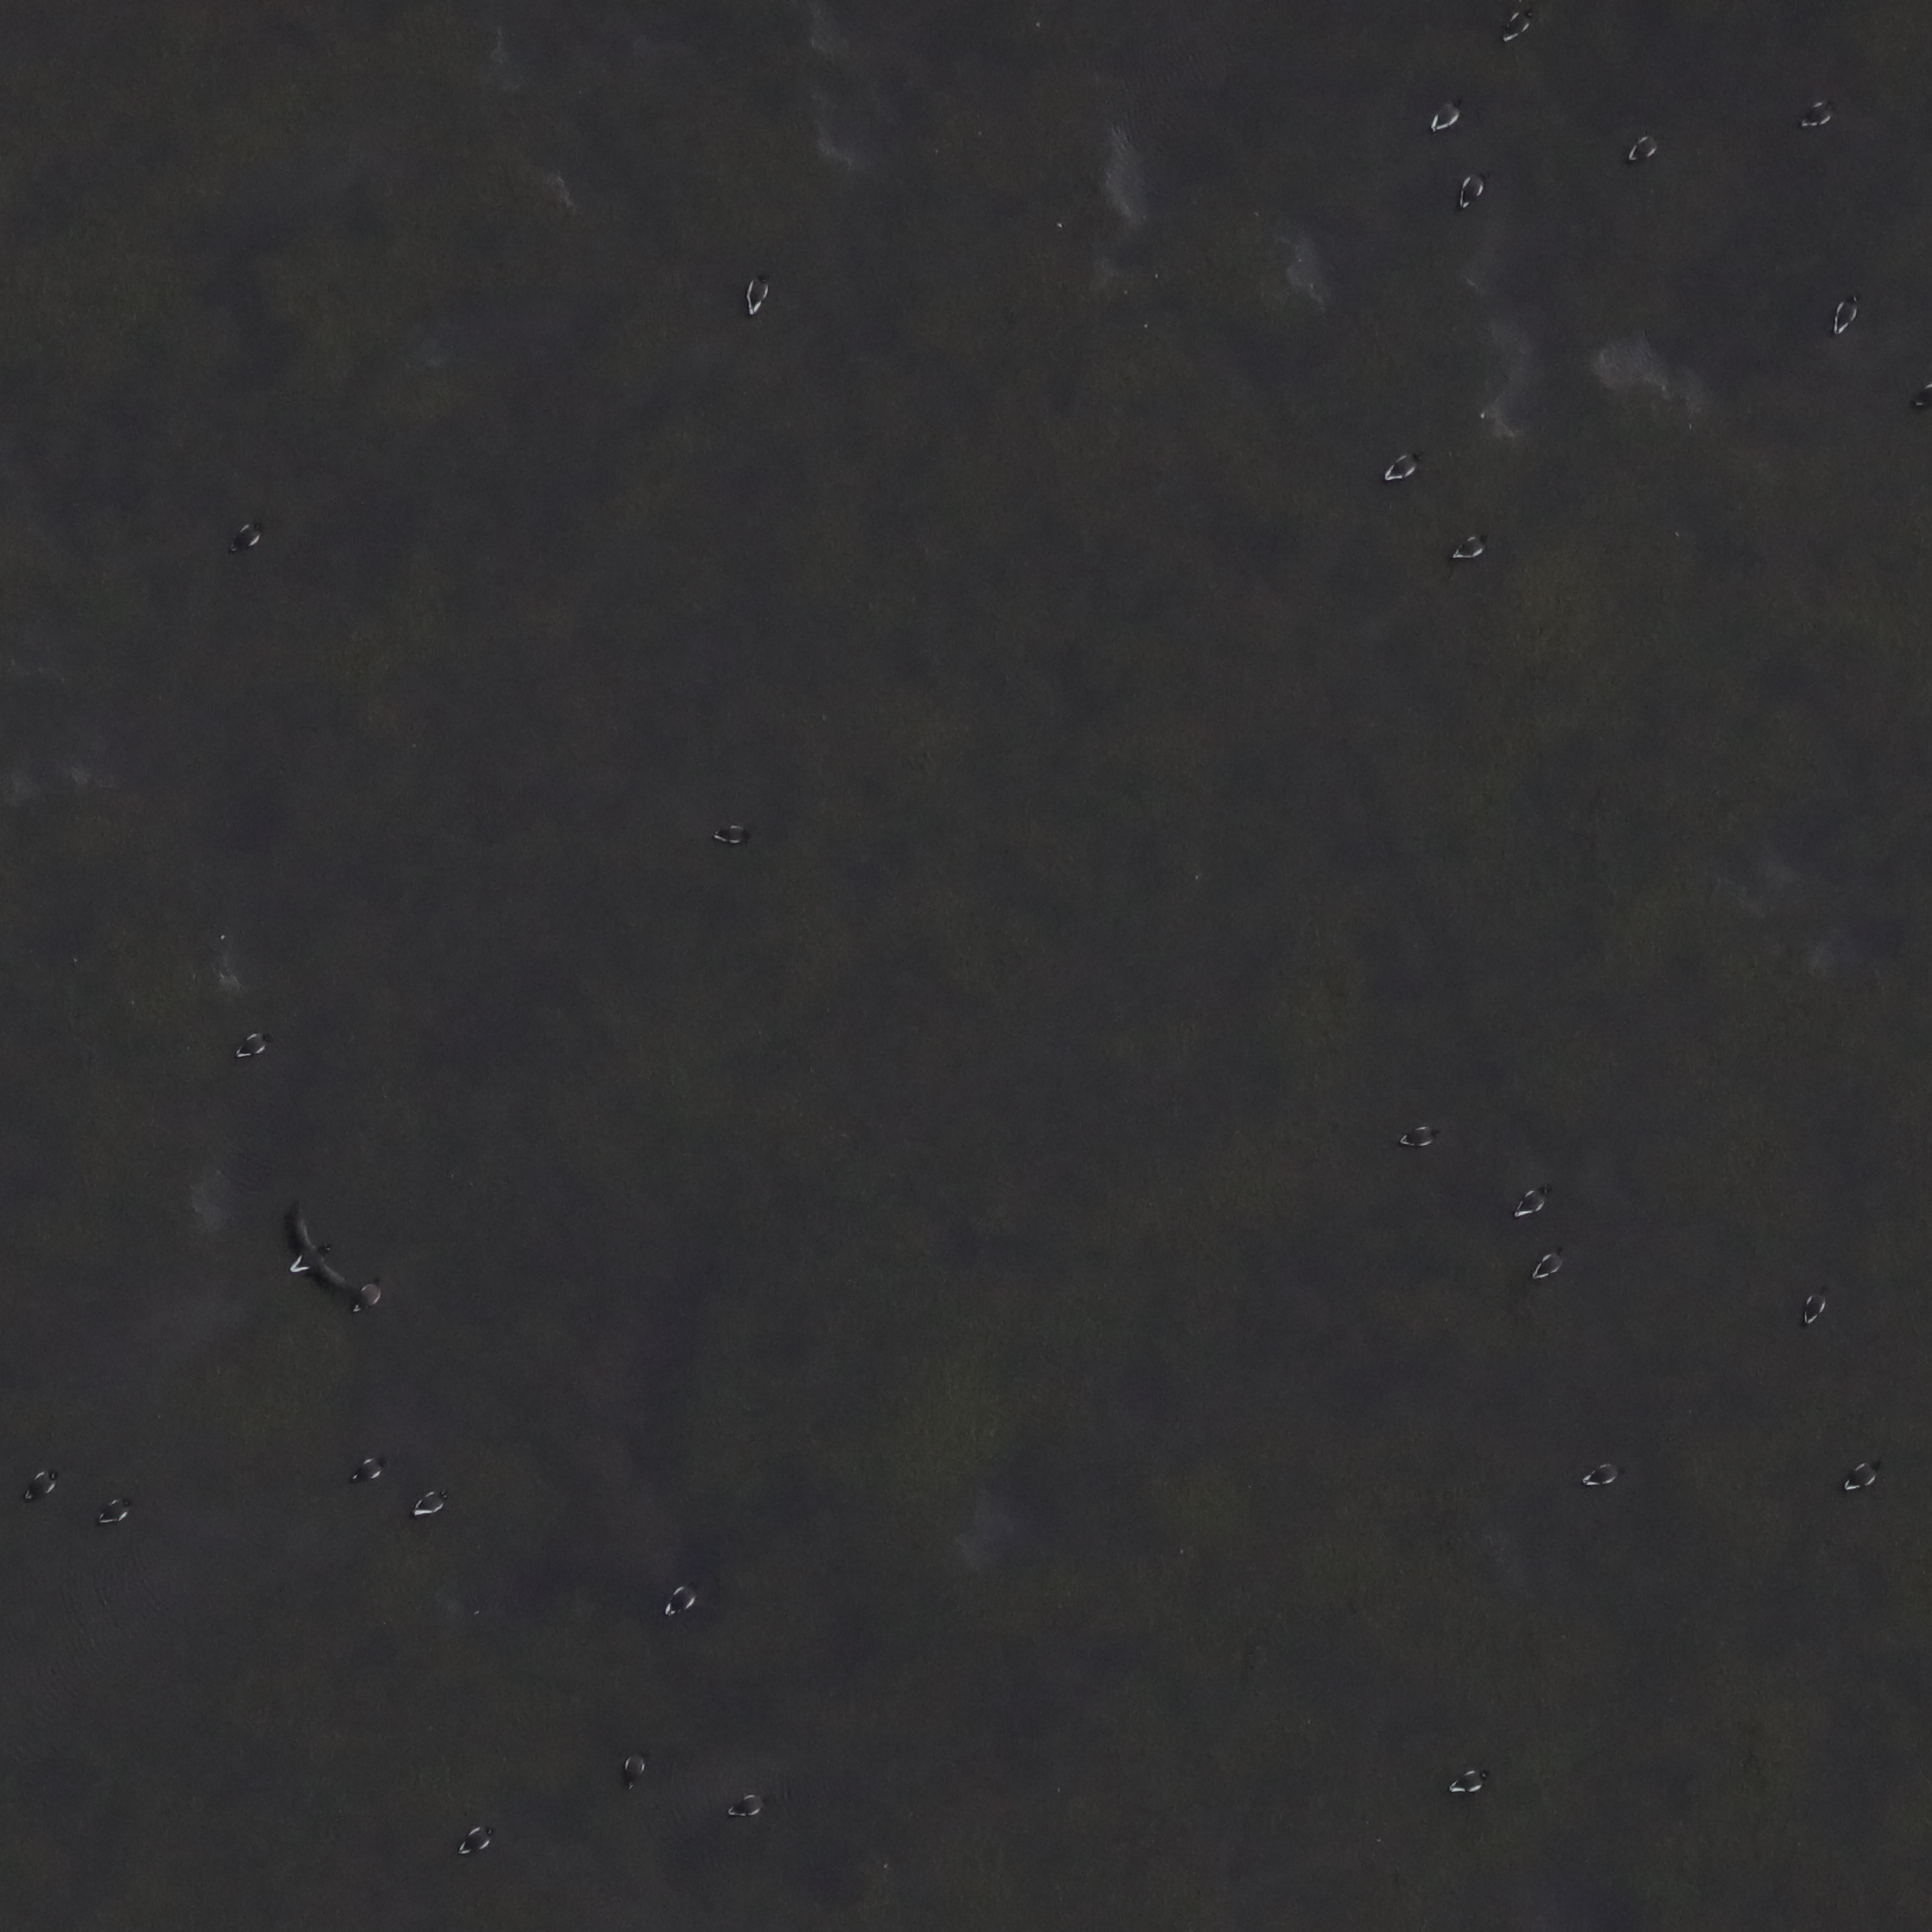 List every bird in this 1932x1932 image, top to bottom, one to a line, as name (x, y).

brant (1522, 24)
brant (1819, 108)
brant (1446, 118)
brant (1640, 145)
brant (1469, 191)
brant (757, 292)
brant (1845, 314)
brant (1930, 397)
brant (1402, 465)
brant (245, 539)
brant (1468, 549)
brant (734, 834)
brant (253, 1046)
brant (1426, 1133)
brant (1530, 1202)
brant (309, 1256)
brant (1548, 1264)
brant (367, 1292)
brant (1815, 1310)
brant (367, 1470)
brant (1604, 1473)
brant (1860, 1475)
brant (43, 1478)
brant (428, 1502)
brant (116, 1507)
brant (684, 1599)
brant (634, 1768)
brant (1468, 1782)
brant (748, 1803)
brant (475, 1841)